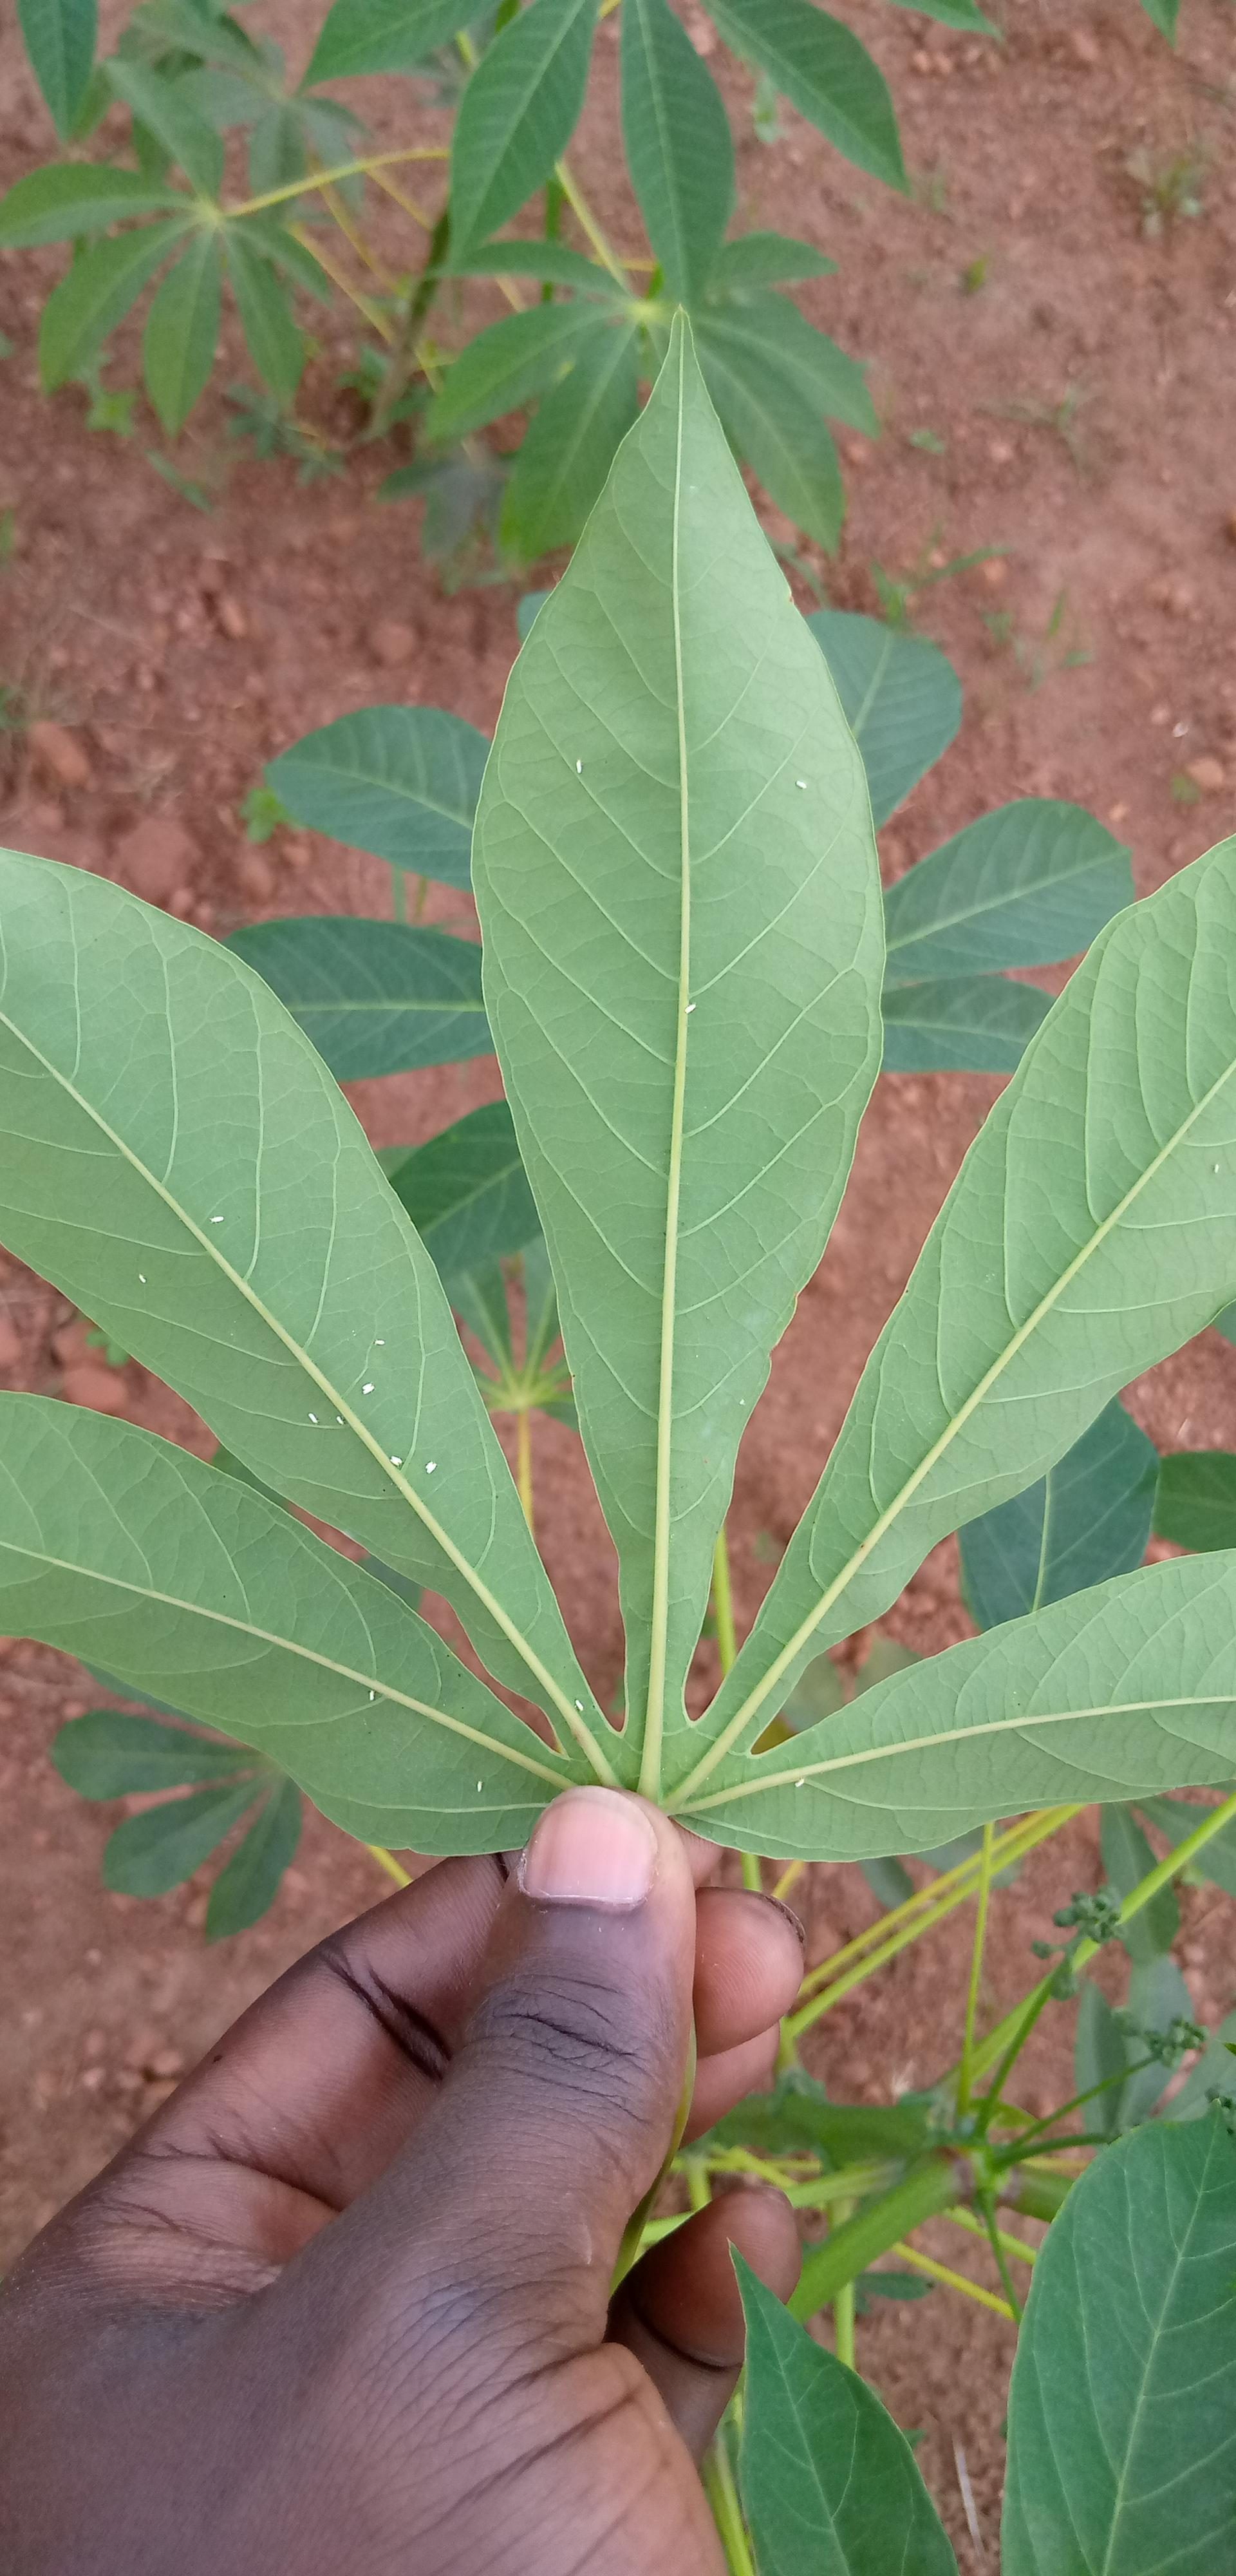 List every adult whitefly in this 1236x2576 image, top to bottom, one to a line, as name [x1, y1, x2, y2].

whitefly [574, 758, 584, 775]
whitefly [794, 779, 808, 791]
whitefly [684, 1003, 697, 1014]
whitefly [1213, 1162, 1221, 1175]
whitefly [209, 1214, 225, 1224]
whitefly [138, 1273, 147, 1284]
whitefly [373, 1338, 385, 1347]
whitefly [361, 1382, 373, 1389]
whitefly [362, 1385, 375, 1397]
whitefly [306, 1412, 318, 1424]
whitefly [335, 1414, 344, 1426]
whitefly [390, 1455, 403, 1464]
whitefly [389, 1458, 399, 1466]
whitefly [425, 1461, 433, 1470]
whitefly [427, 1463, 437, 1476]
whitefly [368, 1689, 375, 1703]
whitefly [574, 1698, 585, 1712]
whitefly [794, 1777, 805, 1789]
whitefly [476, 1780, 484, 1794]